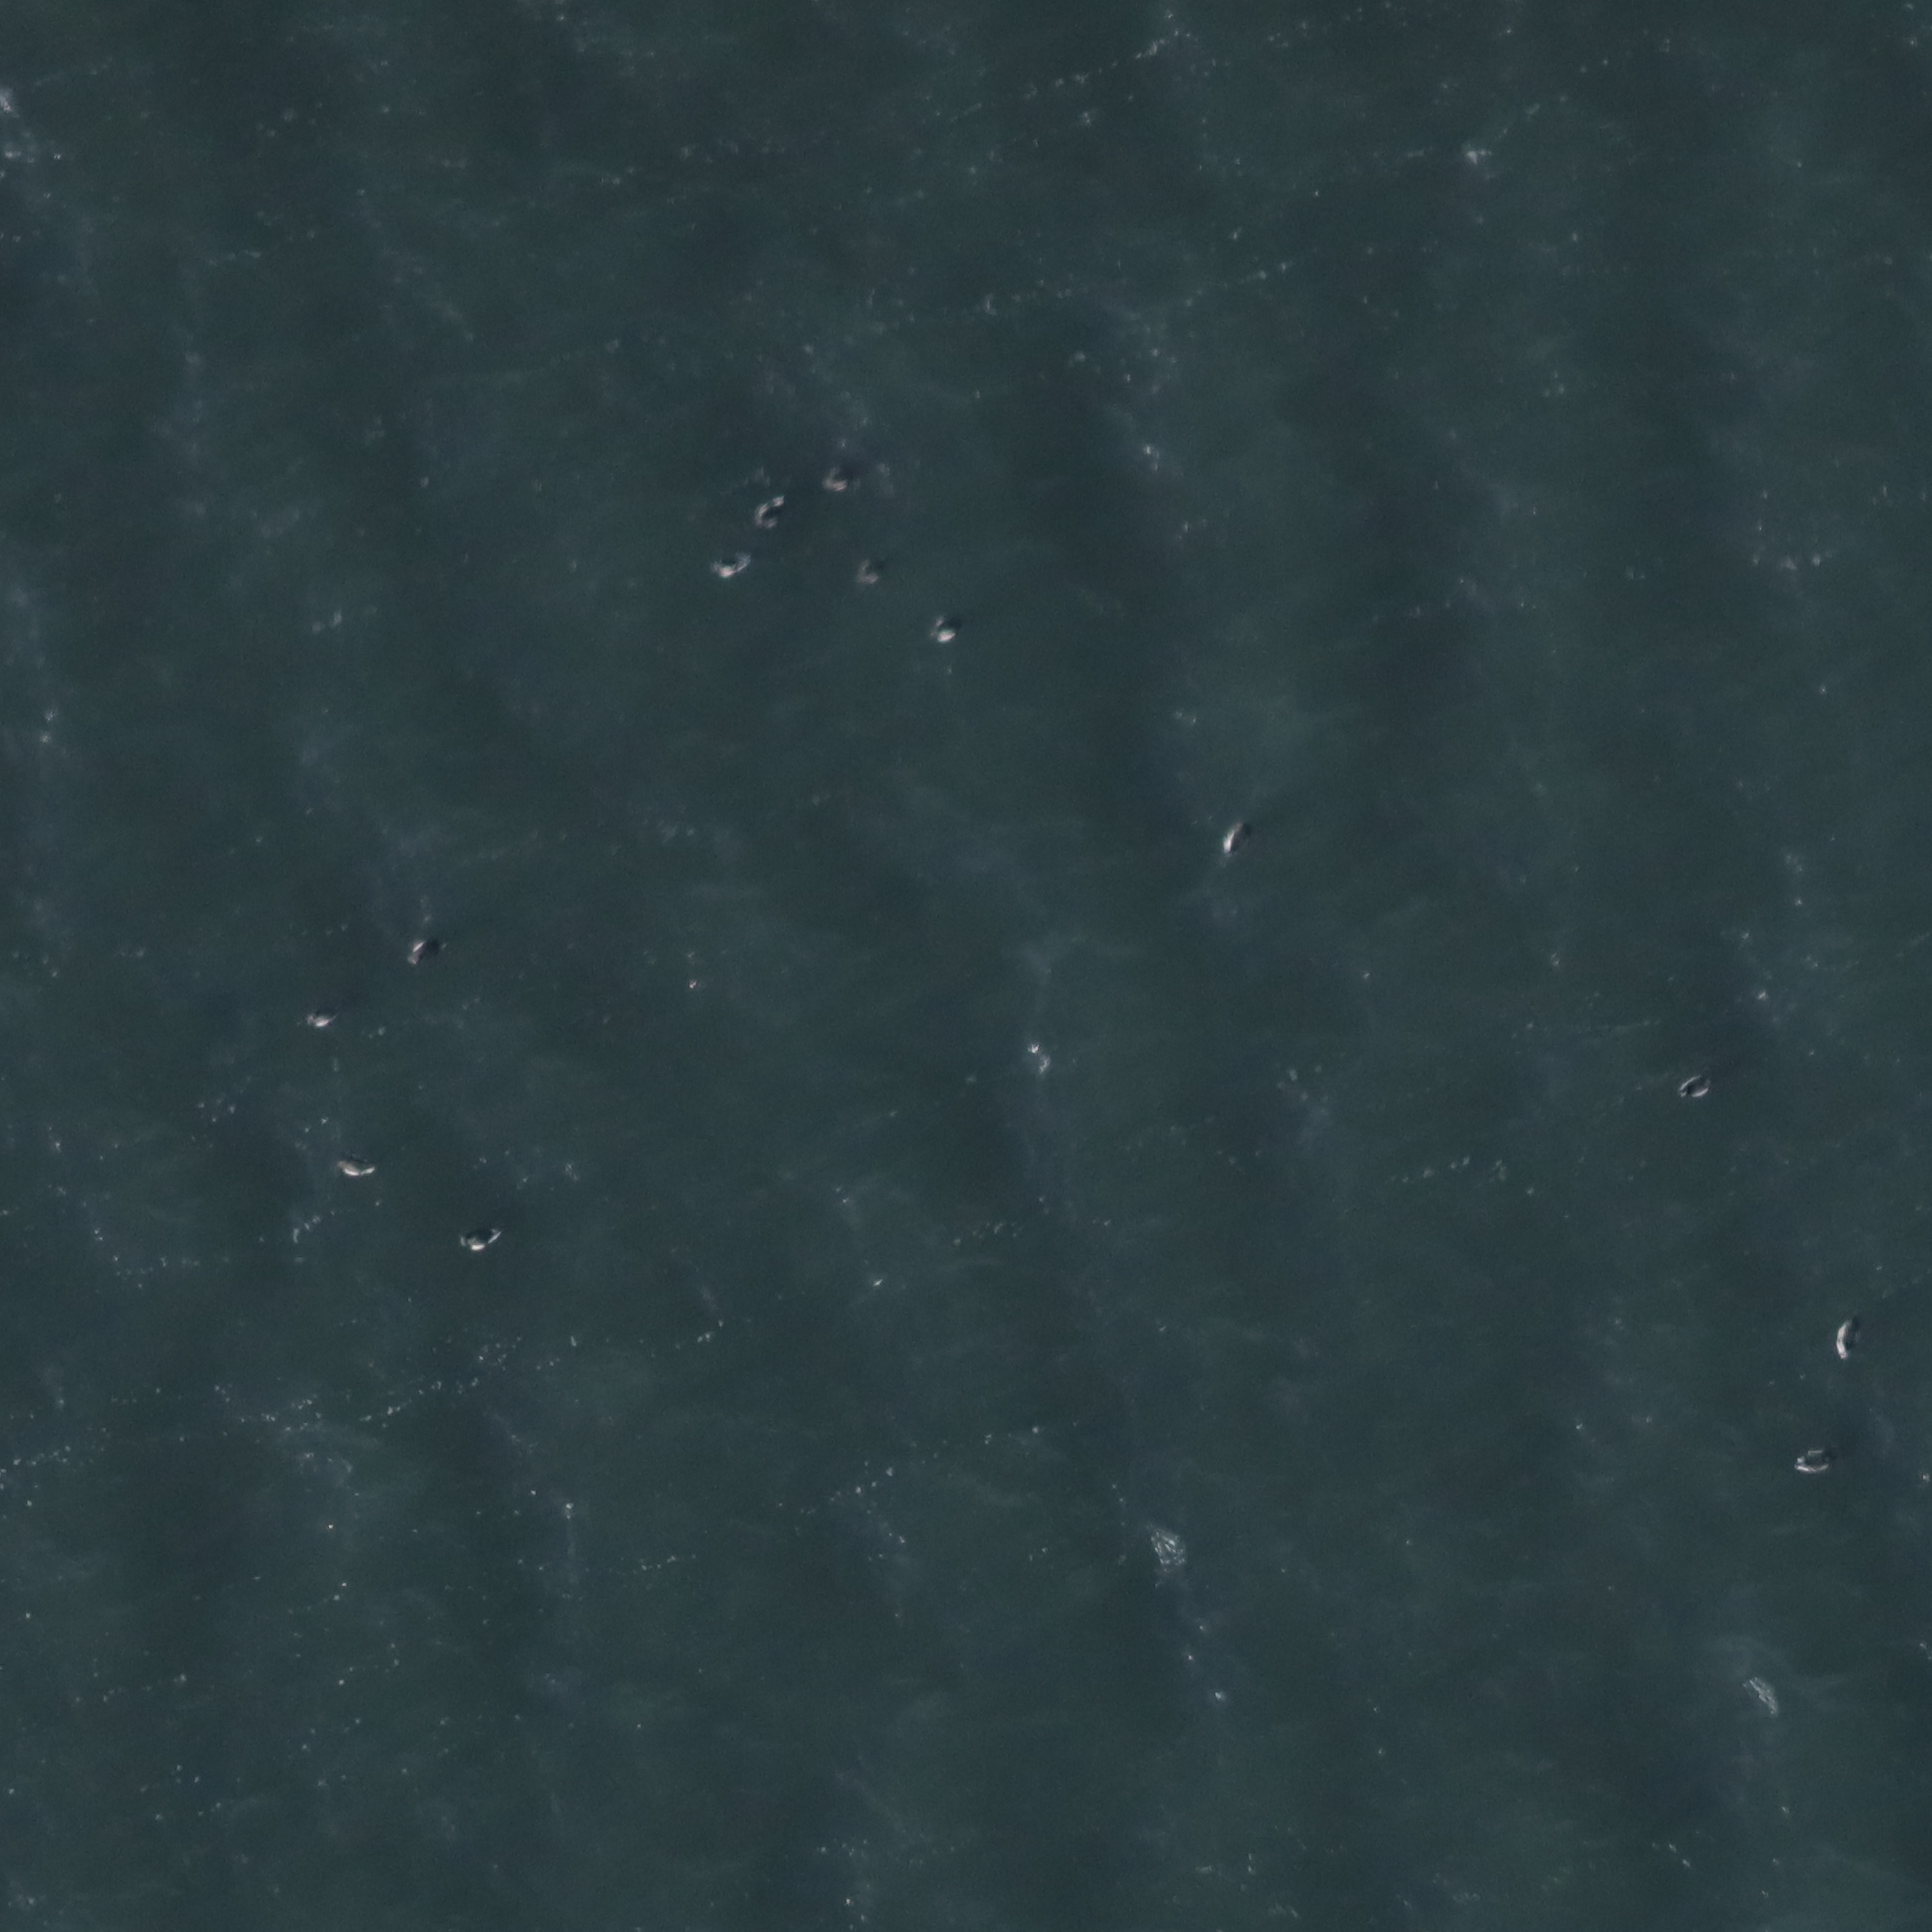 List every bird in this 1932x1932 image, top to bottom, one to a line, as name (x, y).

brant (841, 478)
brant (777, 511)
brant (727, 568)
brant (870, 569)
brant (949, 629)
brant (1236, 842)
brant (423, 951)
brant (323, 1018)
brant (1695, 1084)
brant (354, 1162)
brant (483, 1239)
brant (1846, 1337)
brant (1814, 1459)